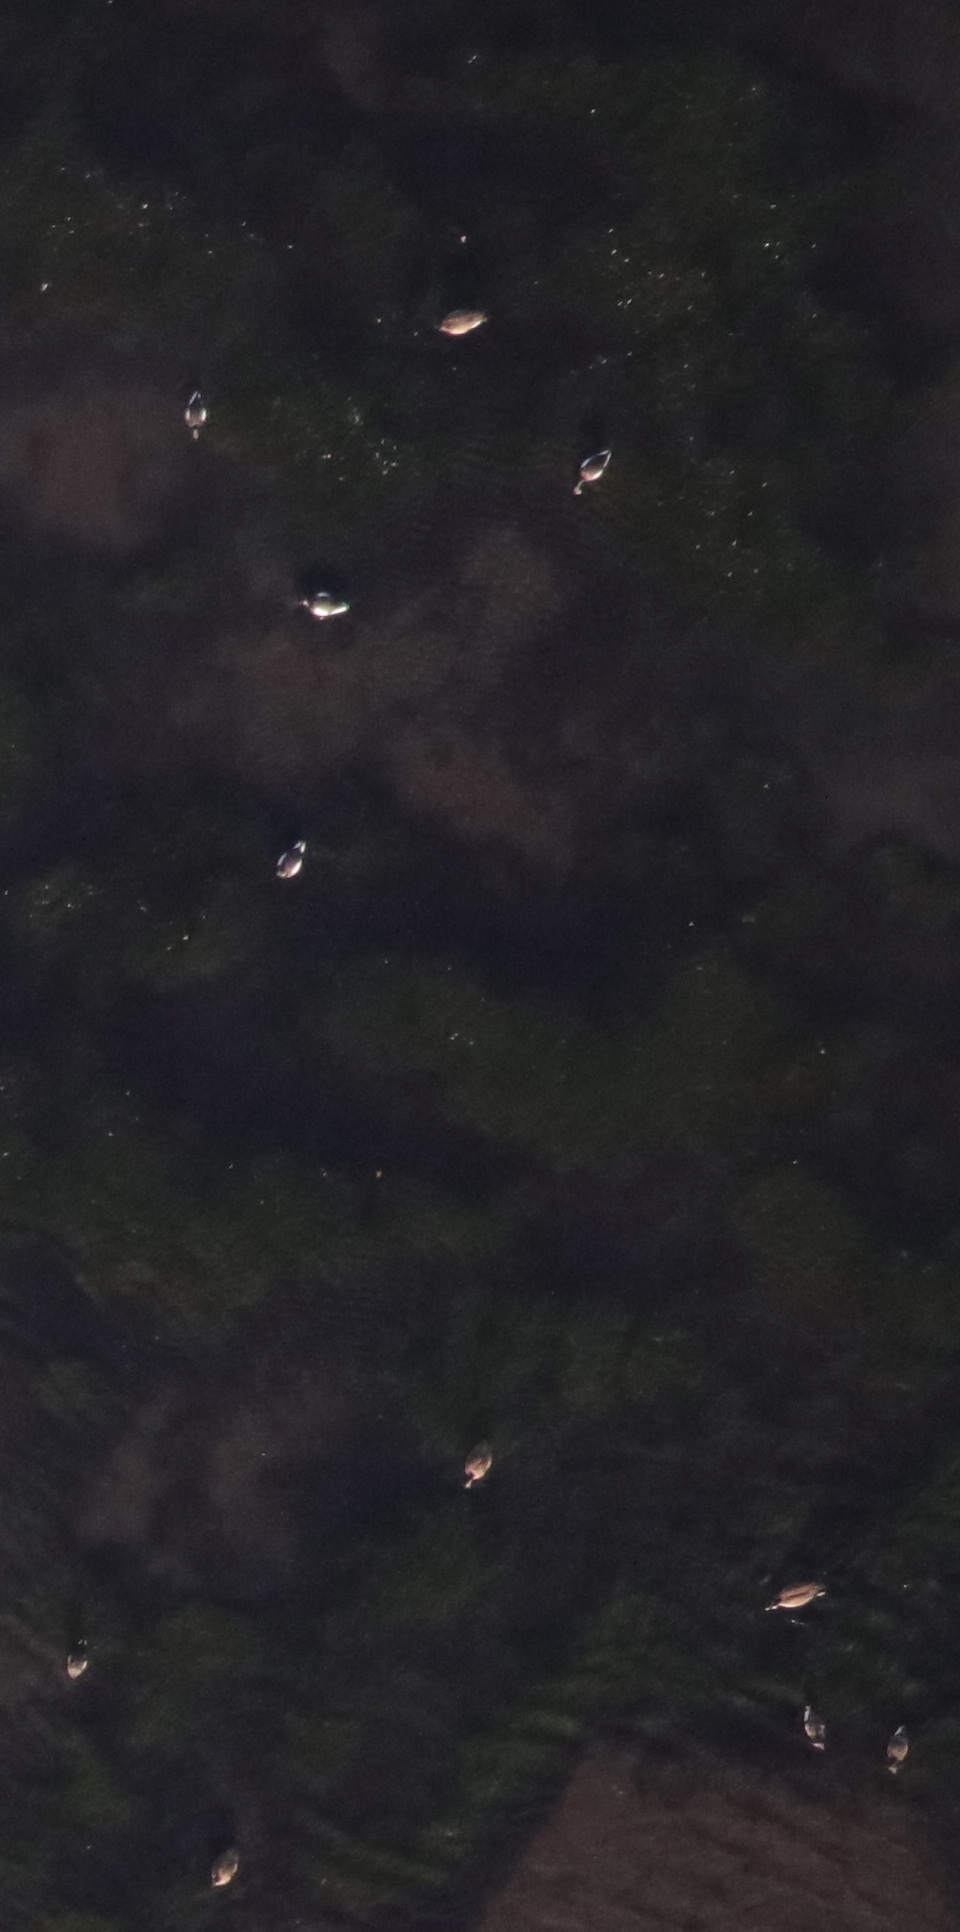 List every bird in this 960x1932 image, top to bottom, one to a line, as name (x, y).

Canada goose (462, 320)
brant (196, 414)
brant (593, 470)
brant (325, 605)
brant (290, 862)
Canada goose (478, 1466)
Canada goose (802, 1595)
brant (75, 1666)
brant (815, 1730)
brant (899, 1750)
Canada goose (226, 1869)